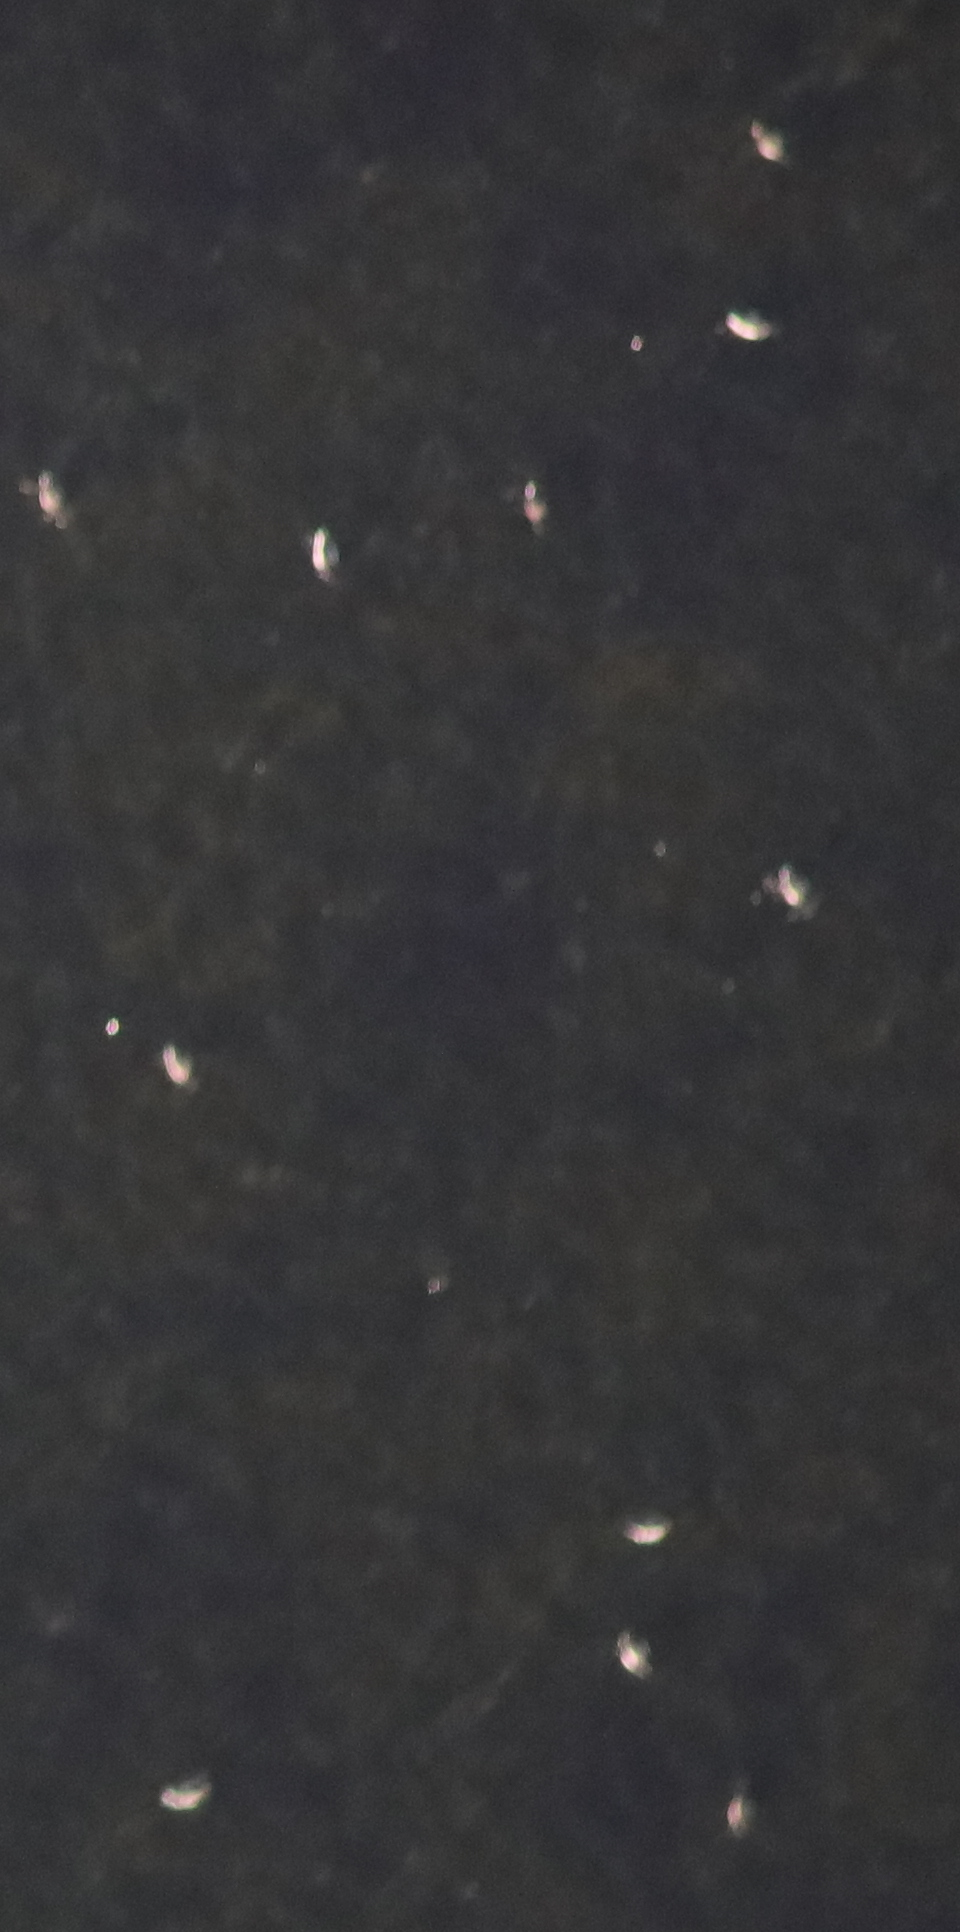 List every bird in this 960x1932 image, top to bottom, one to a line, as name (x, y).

other bird (771, 146)
other bird (747, 323)
other bird (49, 497)
other bird (537, 506)
other bird (322, 550)
other bird (796, 890)
other bird (175, 1064)
other bird (648, 1531)
other bird (633, 1656)
other bird (184, 1794)
other bird (742, 1815)